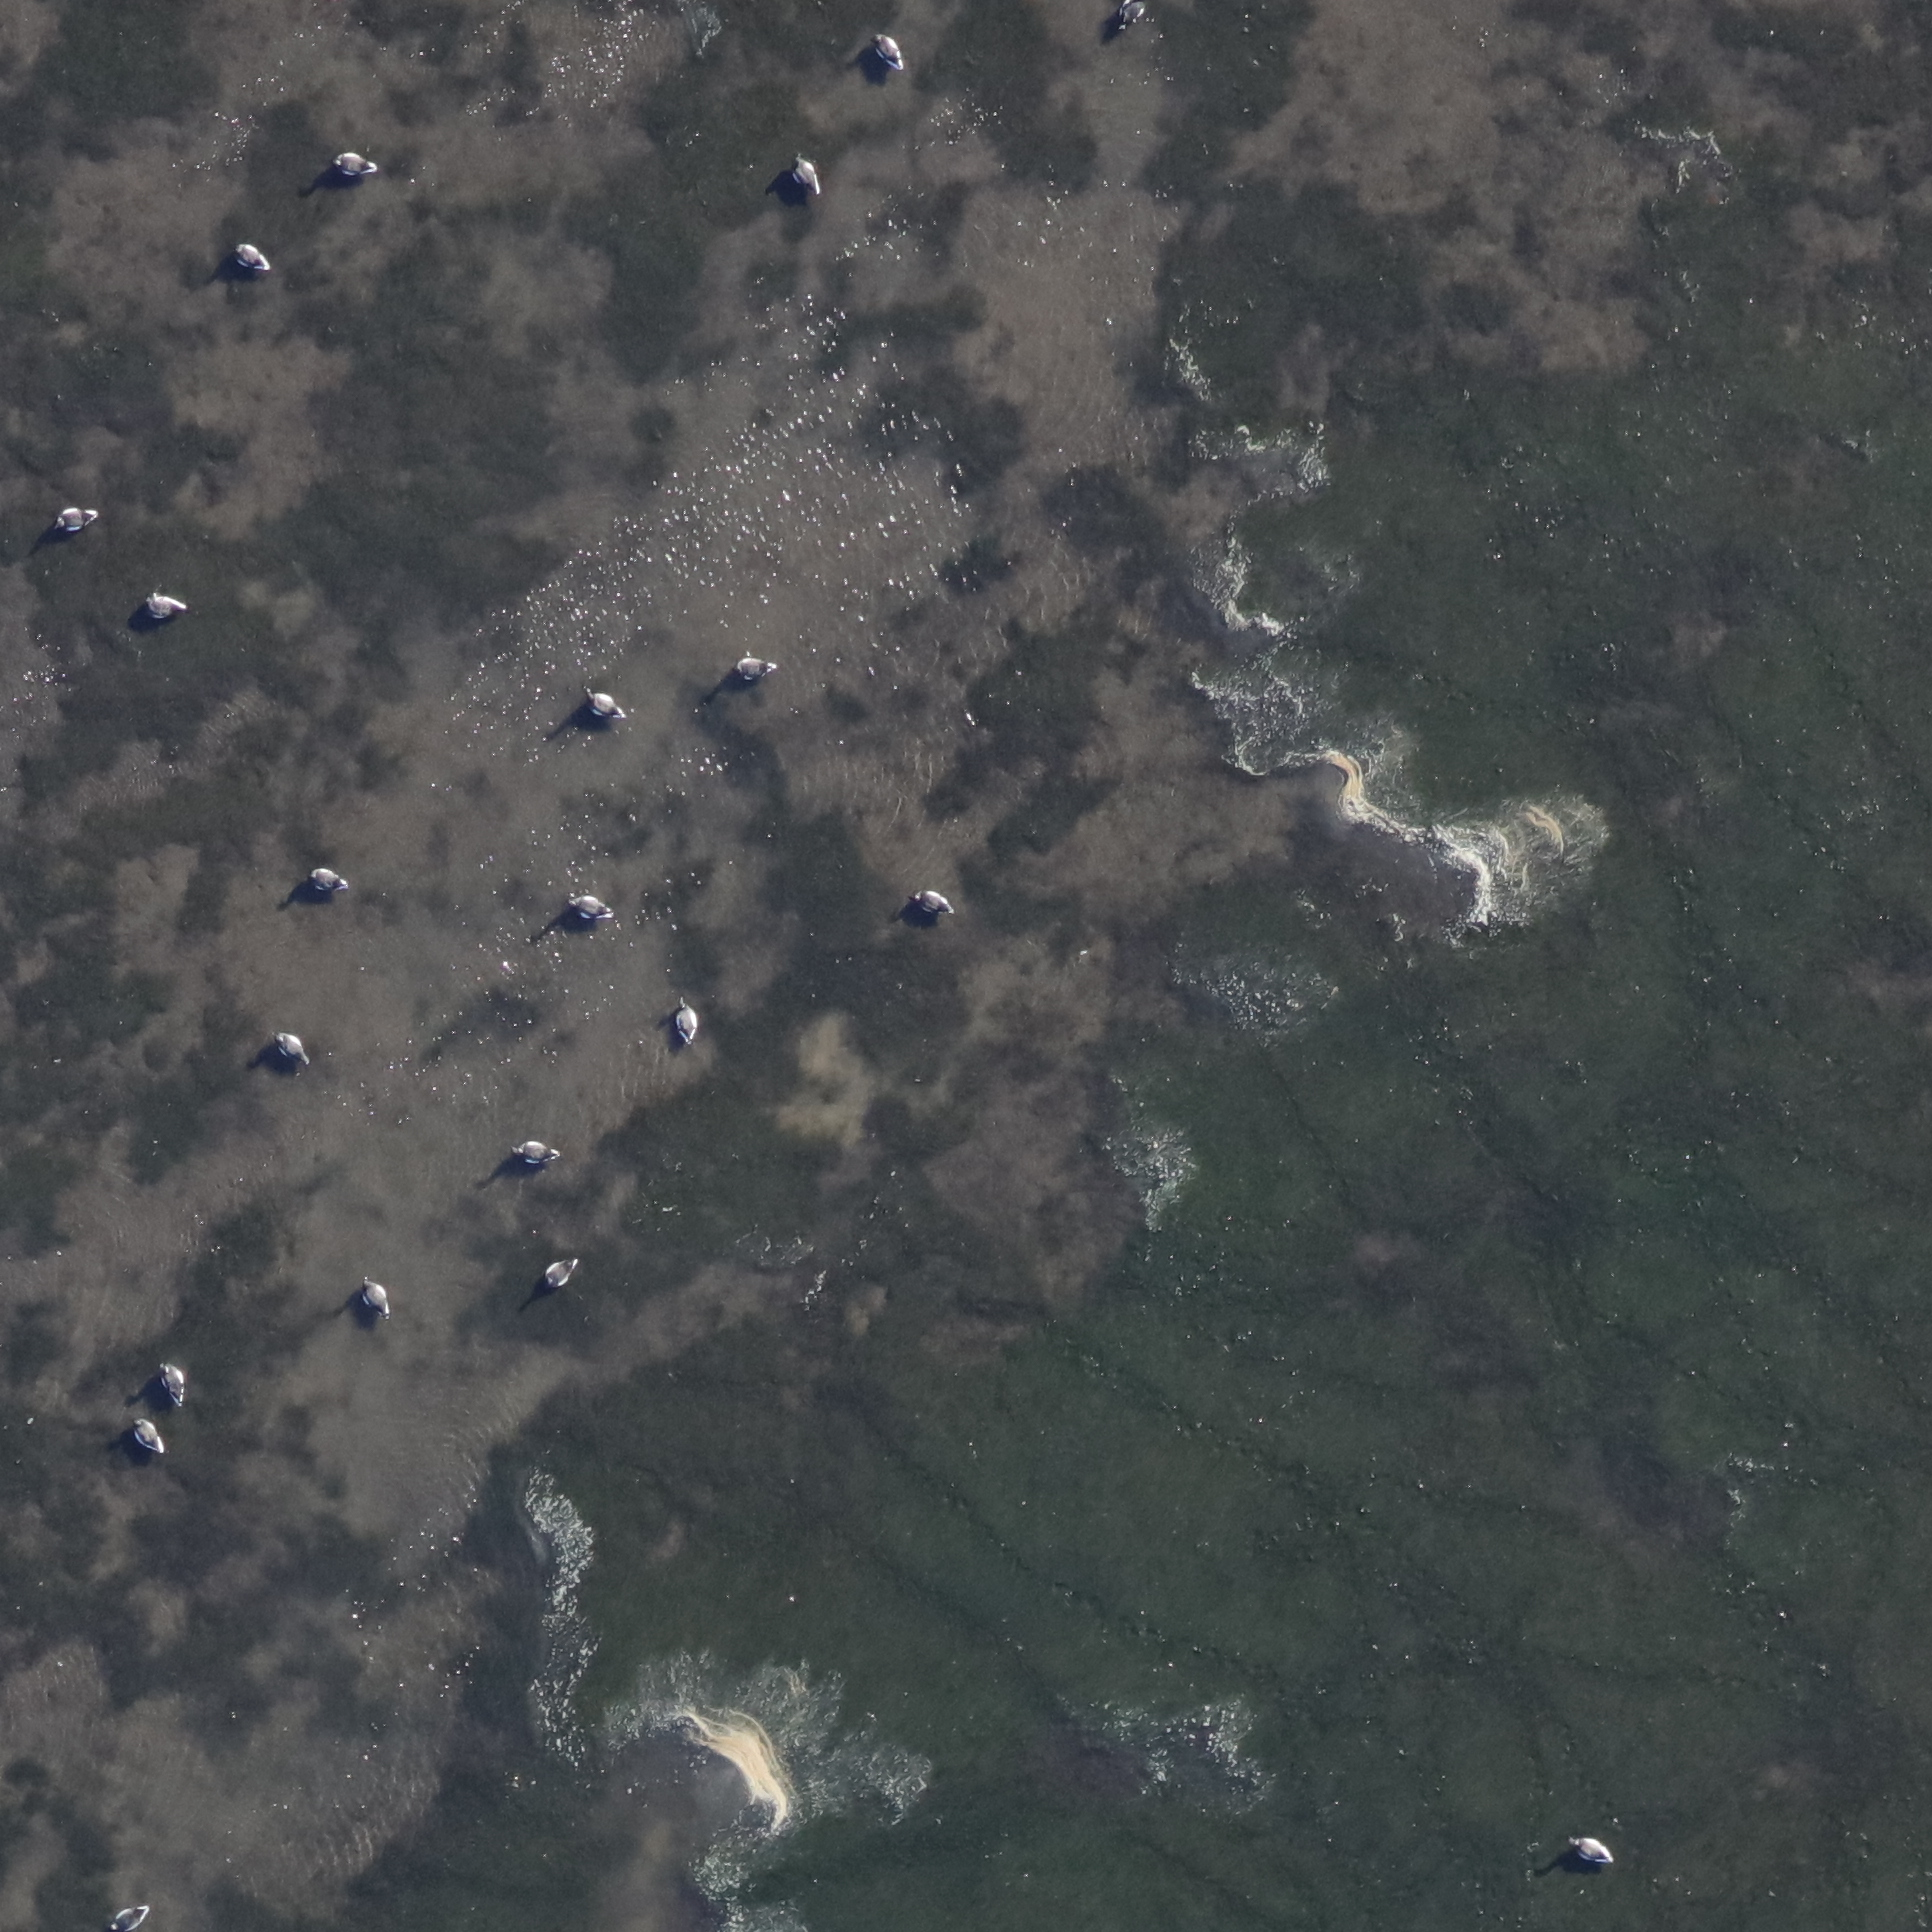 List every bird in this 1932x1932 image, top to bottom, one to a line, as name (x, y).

brant (1132, 12)
brant (886, 49)
brant (352, 165)
brant (805, 172)
brant (249, 257)
brant (74, 520)
brant (163, 606)
brant (752, 669)
brant (603, 706)
brant (327, 881)
brant (592, 902)
brant (931, 903)
brant (685, 1021)
brant (290, 1049)
brant (537, 1154)
brant (557, 1273)
brant (375, 1298)
brant (172, 1381)
brant (144, 1432)
brant (1592, 1850)
brant (128, 1920)